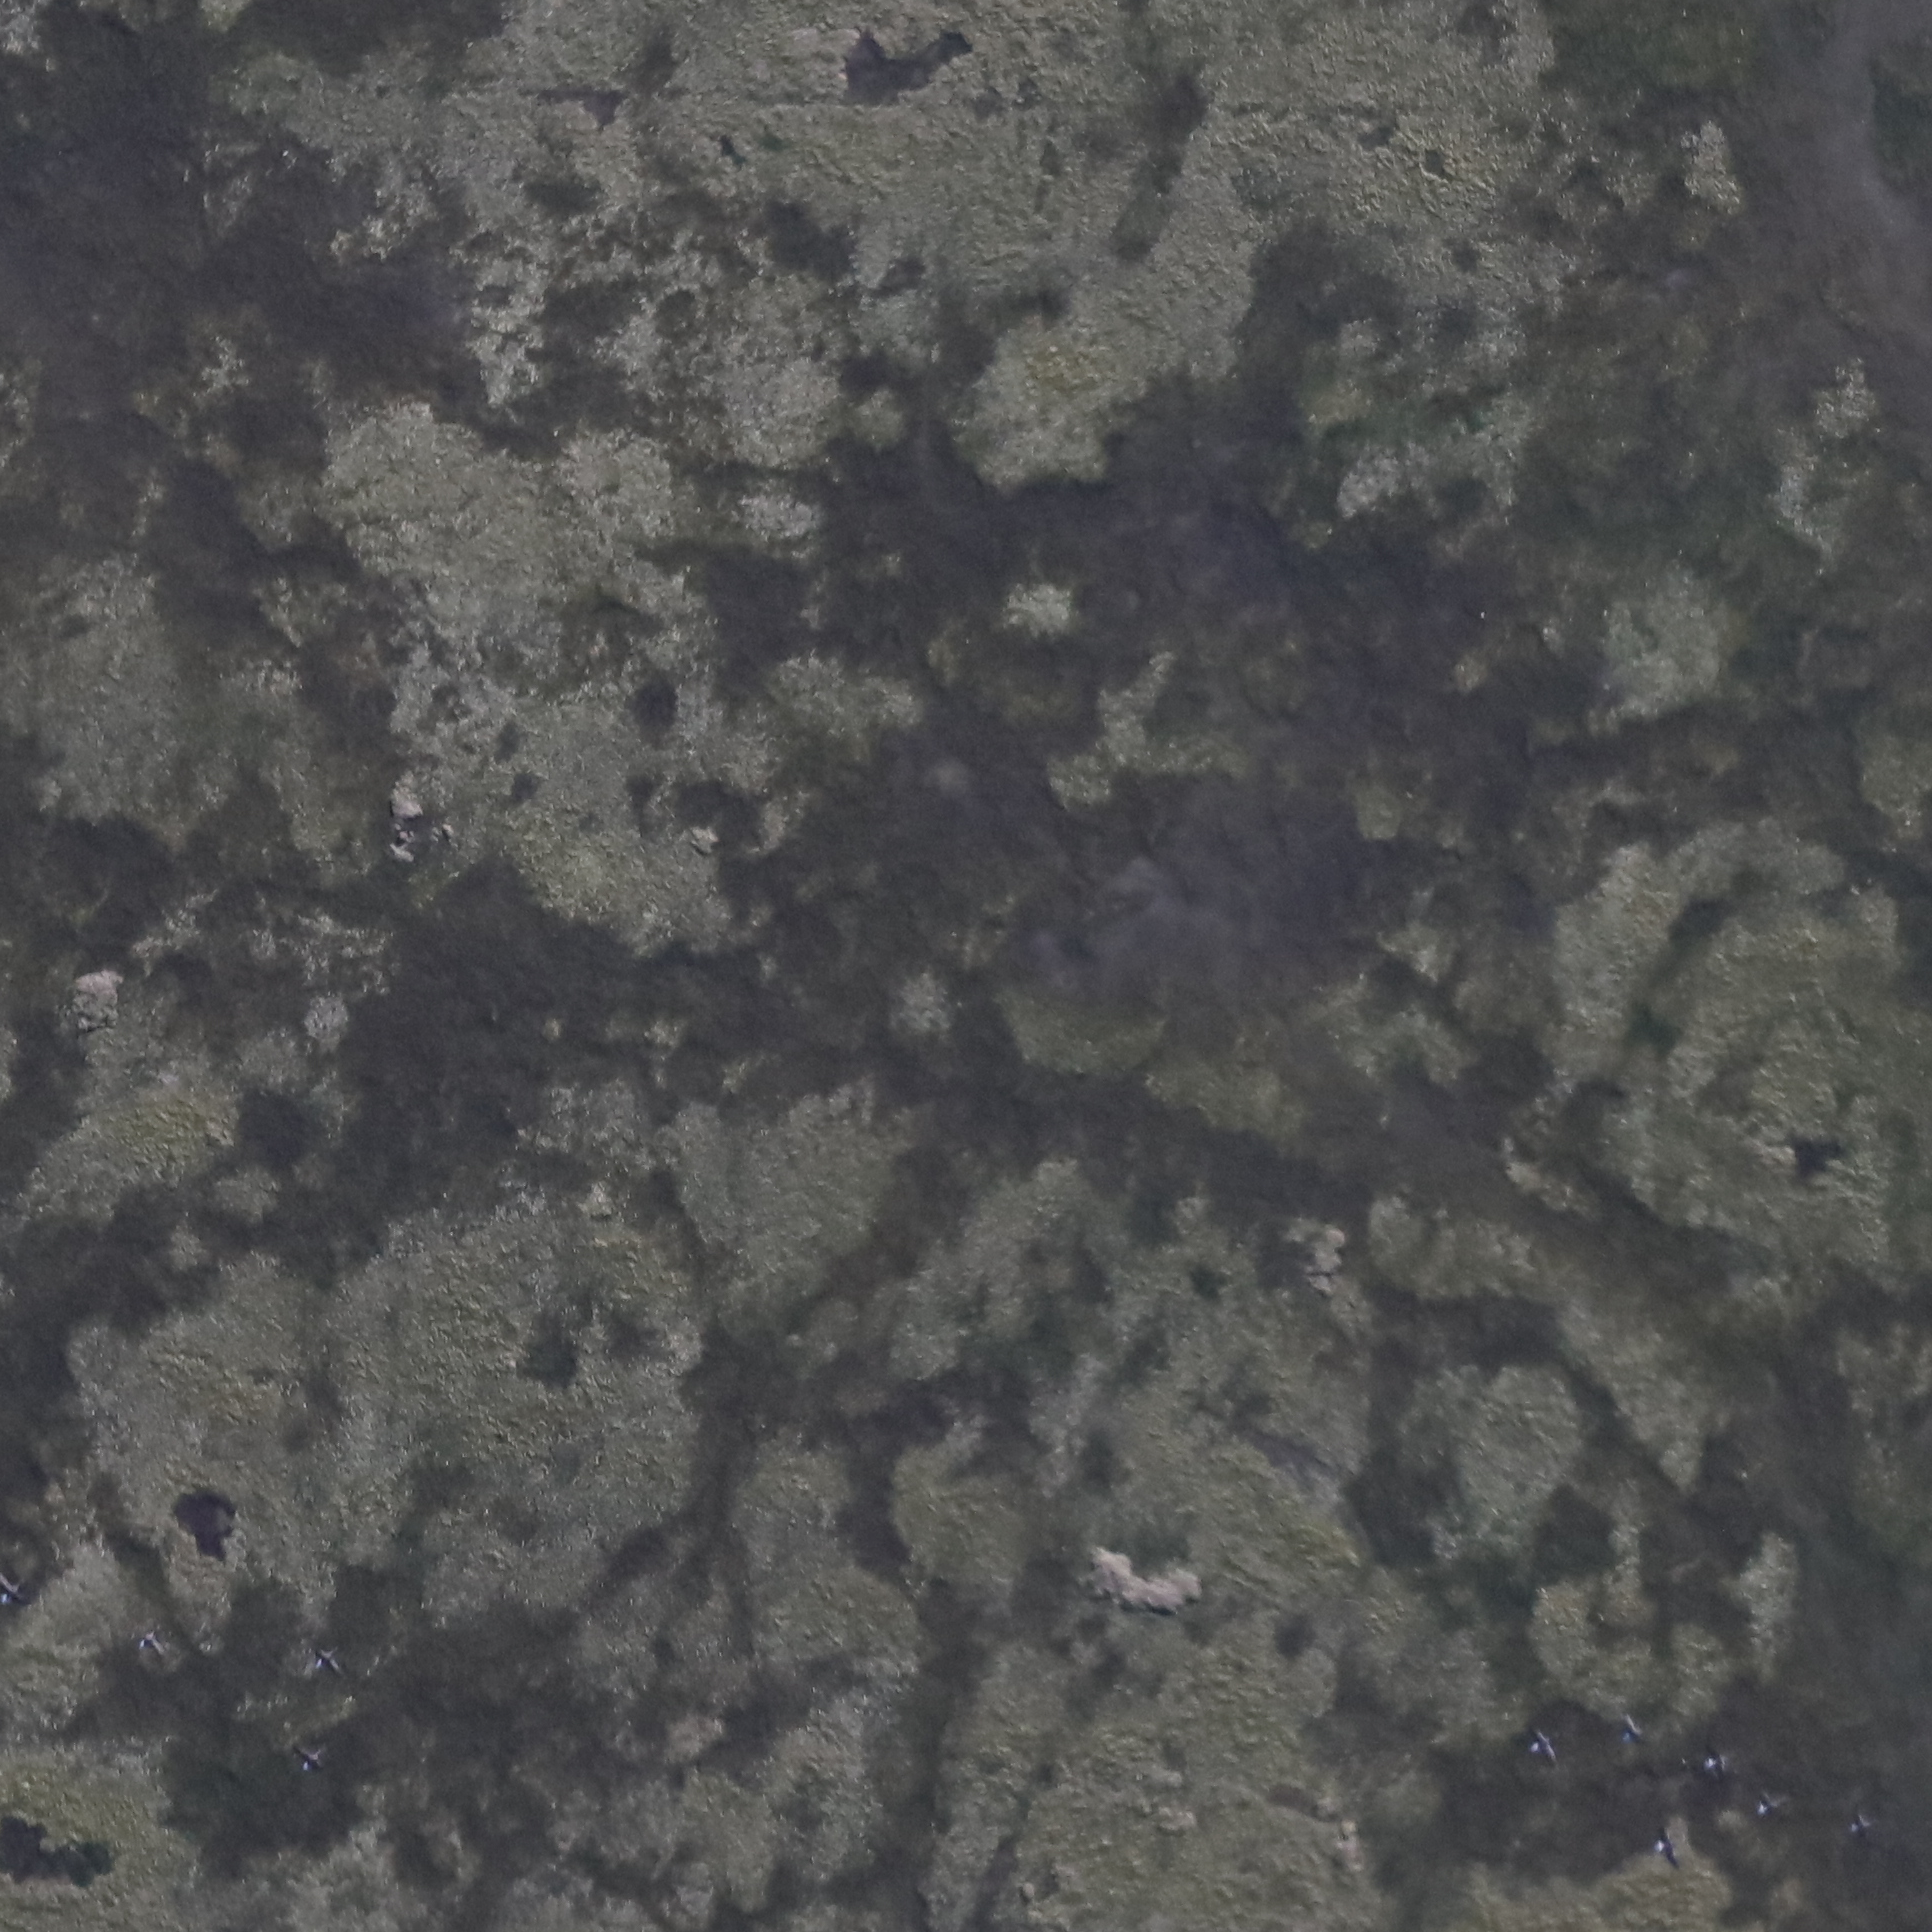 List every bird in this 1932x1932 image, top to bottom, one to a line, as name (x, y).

brant (14, 1591)
brant (146, 1639)
brant (328, 1658)
brant (1632, 1733)
brant (1542, 1744)
brant (309, 1757)
brant (1712, 1764)
brant (1771, 1805)
brant (1859, 1829)
brant (1663, 1849)